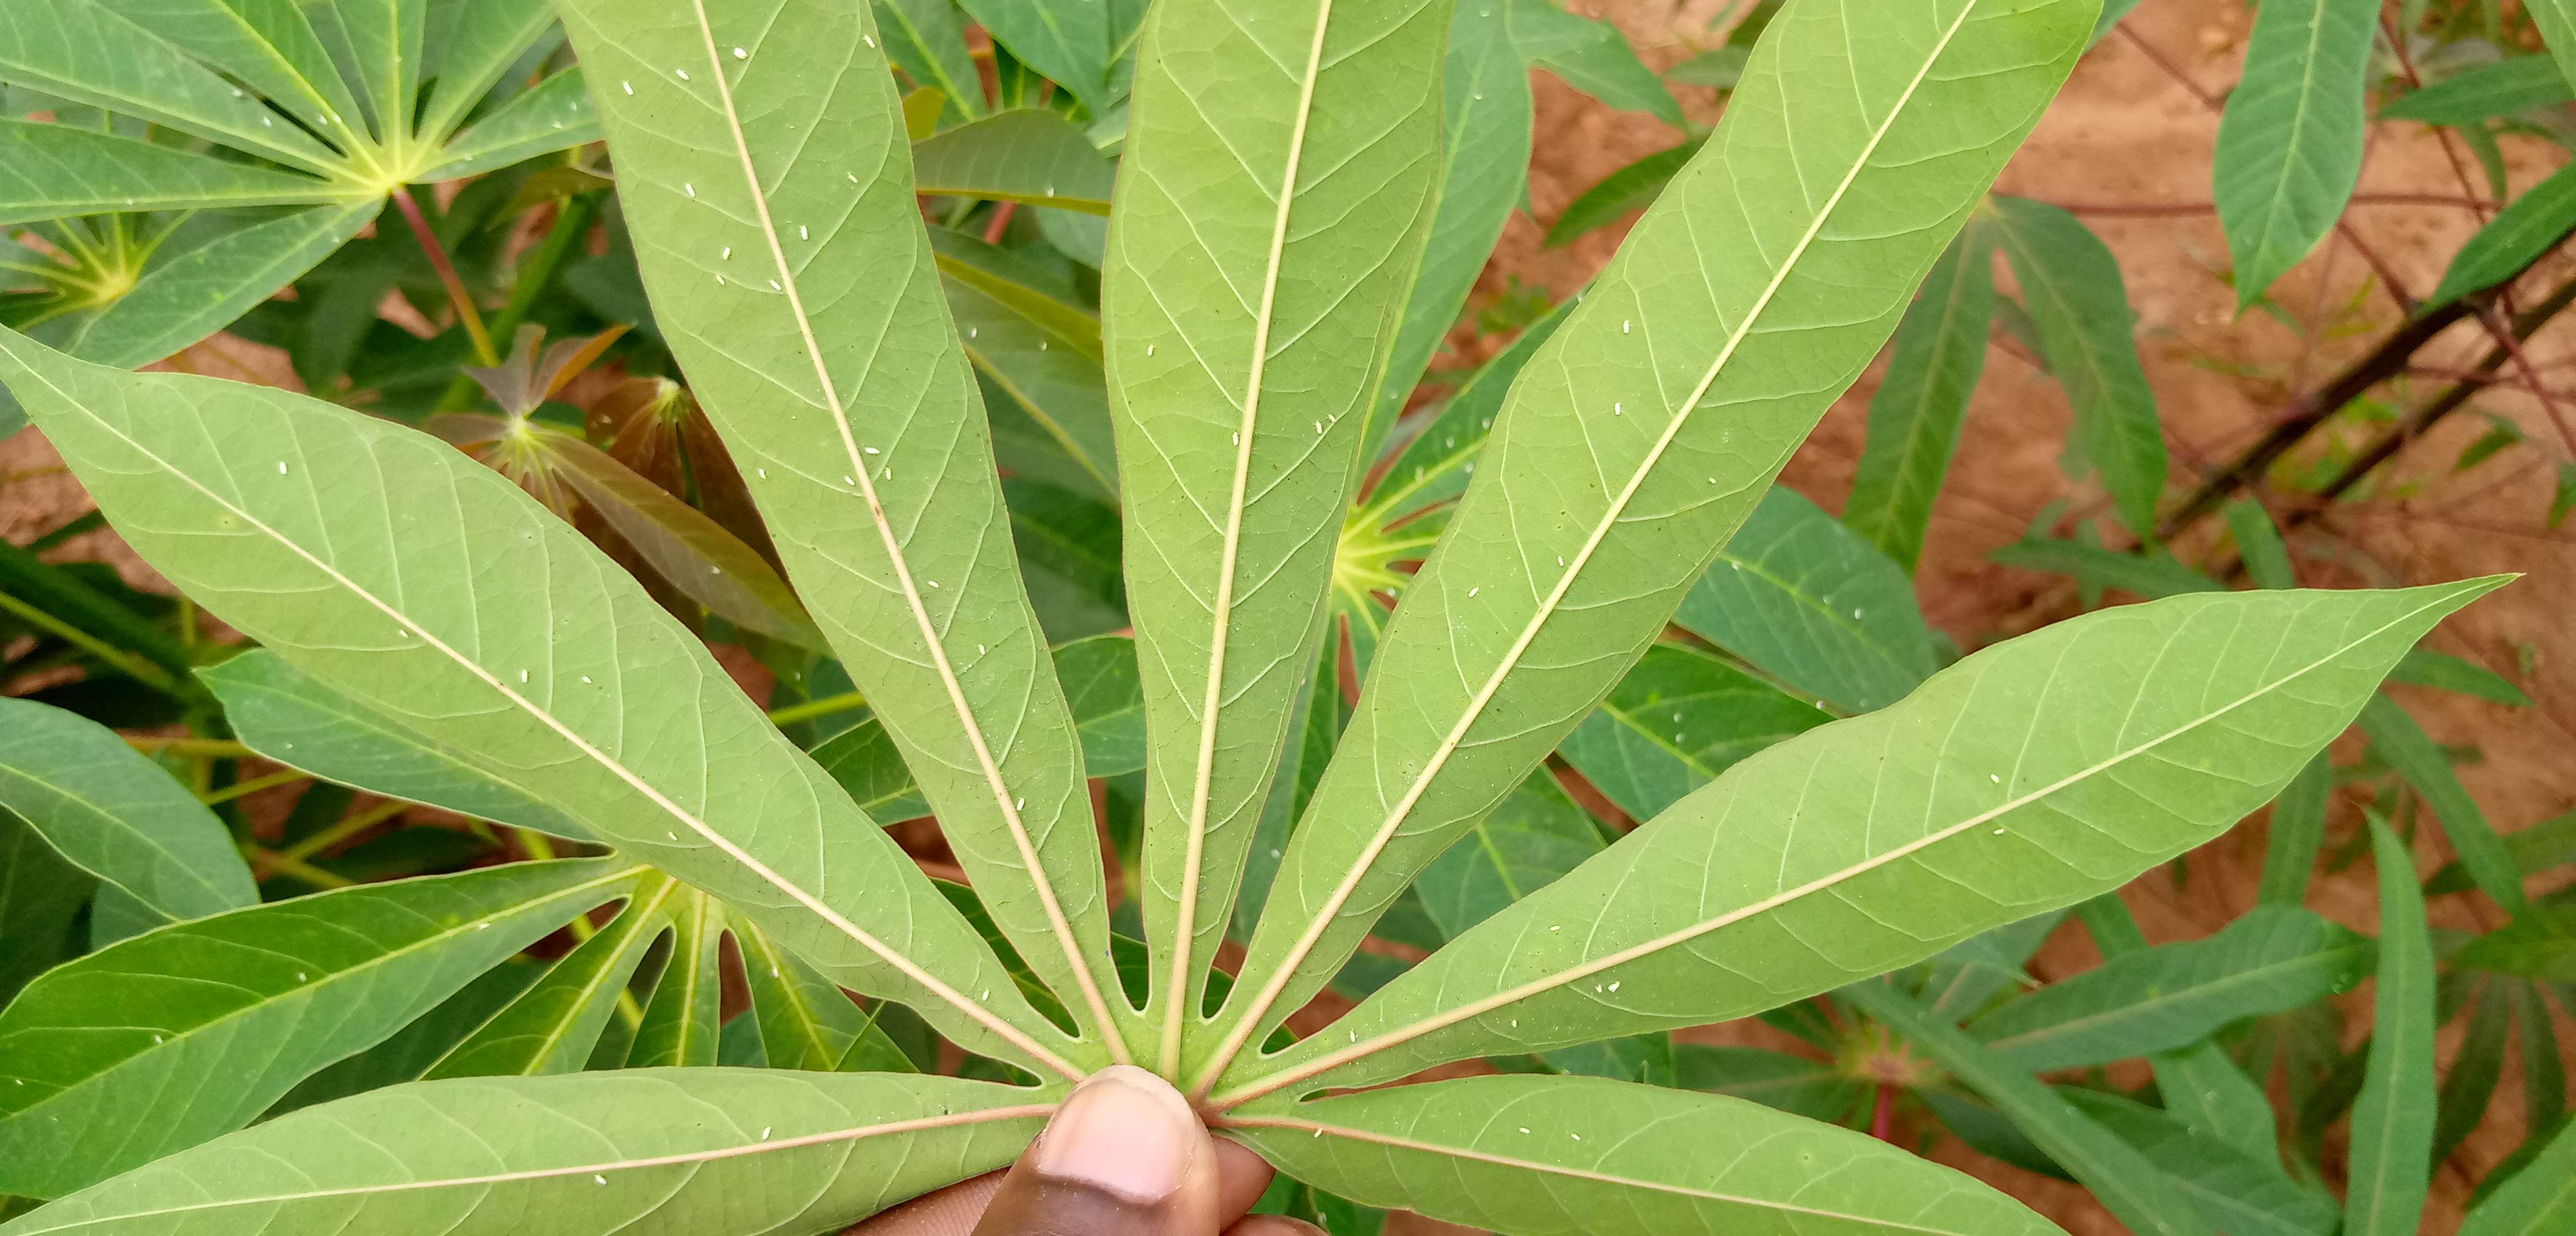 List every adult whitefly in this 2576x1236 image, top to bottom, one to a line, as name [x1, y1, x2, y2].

whitefly [860, 31, 876, 52]
whitefly [726, 39, 755, 64]
whitefly [674, 64, 696, 93]
whitefly [615, 74, 636, 98]
whitefly [841, 164, 866, 189]
whitefly [682, 177, 699, 202]
whitefly [791, 221, 815, 244]
whitefly [717, 239, 735, 262]
whitefly [712, 270, 735, 292]
whitefly [768, 275, 785, 295]
whitefly [1618, 317, 1635, 338]
whitefly [1142, 337, 1158, 363]
whitefly [1610, 394, 1627, 418]
whitefly [1325, 405, 1340, 426]
whitefly [1312, 417, 1326, 439]
whitefly [1231, 430, 1244, 446]
whitefly [862, 439, 885, 463]
whitefly [274, 456, 290, 479]
whitefly [881, 464, 901, 488]
whitefly [754, 467, 772, 482]
whitefly [843, 471, 860, 494]
whitefly [1700, 475, 1727, 489]
whitefly [1553, 548, 1569, 574]
whitefly [923, 576, 943, 595]
whitefly [1457, 583, 1482, 601]
whitefly [393, 626, 415, 644]
whitefly [976, 640, 992, 658]
whitefly [519, 662, 531, 685]
whitefly [576, 669, 598, 691]
whitefly [1984, 765, 2005, 788]
whitefly [1008, 789, 1029, 819]
whitefly [1985, 823, 2011, 841]
whitefly [667, 824, 681, 845]
whitefly [1545, 919, 1562, 936]
whitefly [1607, 974, 1626, 995]
whitefly [1590, 978, 1604, 997]
whitefly [975, 982, 993, 1005]
whitefly [1504, 1012, 1520, 1030]
whitefly [1343, 1025, 1359, 1050]
whitefly [757, 1121, 774, 1147]
whitefly [1511, 1121, 1532, 1141]
whitefly [1306, 1125, 1326, 1146]
whitefly [1564, 1125, 1584, 1143]
whitefly [587, 1169, 611, 1192]